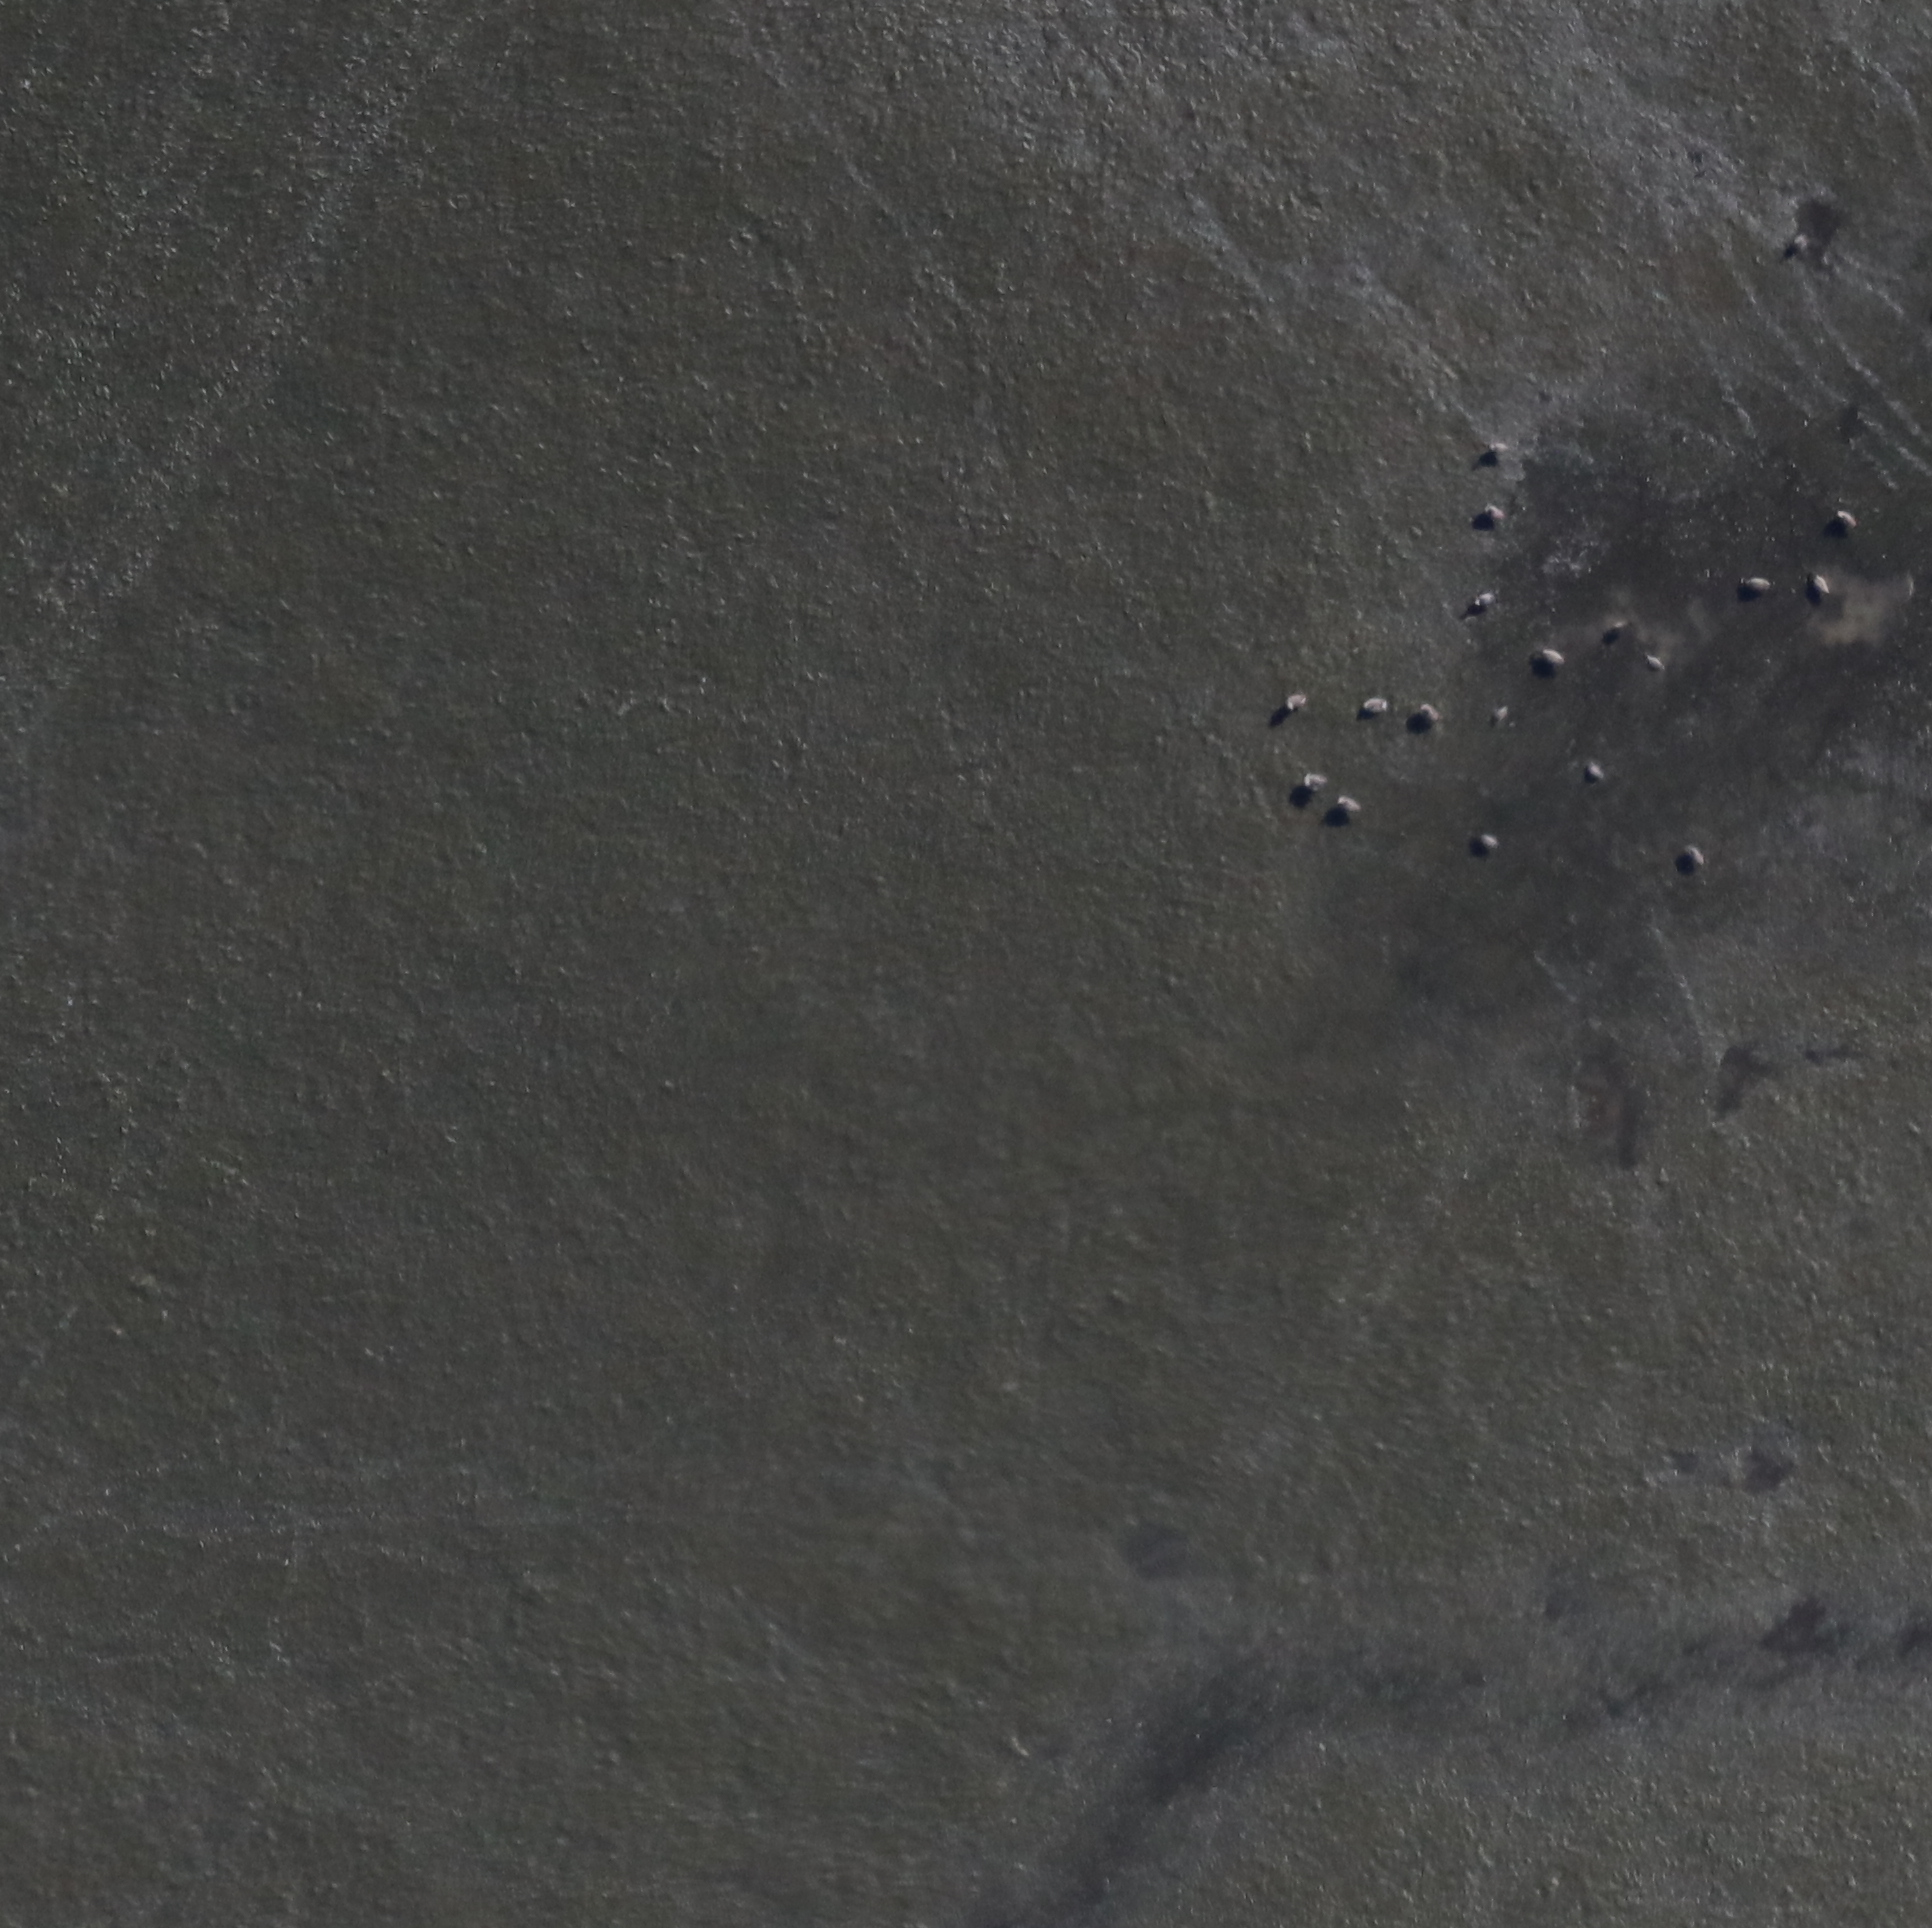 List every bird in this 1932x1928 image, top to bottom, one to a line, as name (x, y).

Canada goose (1798, 244)
Canada goose (1500, 446)
Canada goose (1498, 513)
Canada goose (1848, 521)
Canada goose (1760, 583)
Canada goose (1819, 584)
Canada goose (1480, 602)
Canada goose (1618, 630)
Canada goose (1554, 658)
other bird (1657, 663)
Canada goose (1378, 700)
Canada goose (1296, 702)
Canada goose (1432, 714)
other bird (1500, 714)
other bird (1592, 772)
Canada goose (1320, 781)
Canada goose (1349, 806)
Canada goose (1490, 841)
Canada goose (1693, 854)